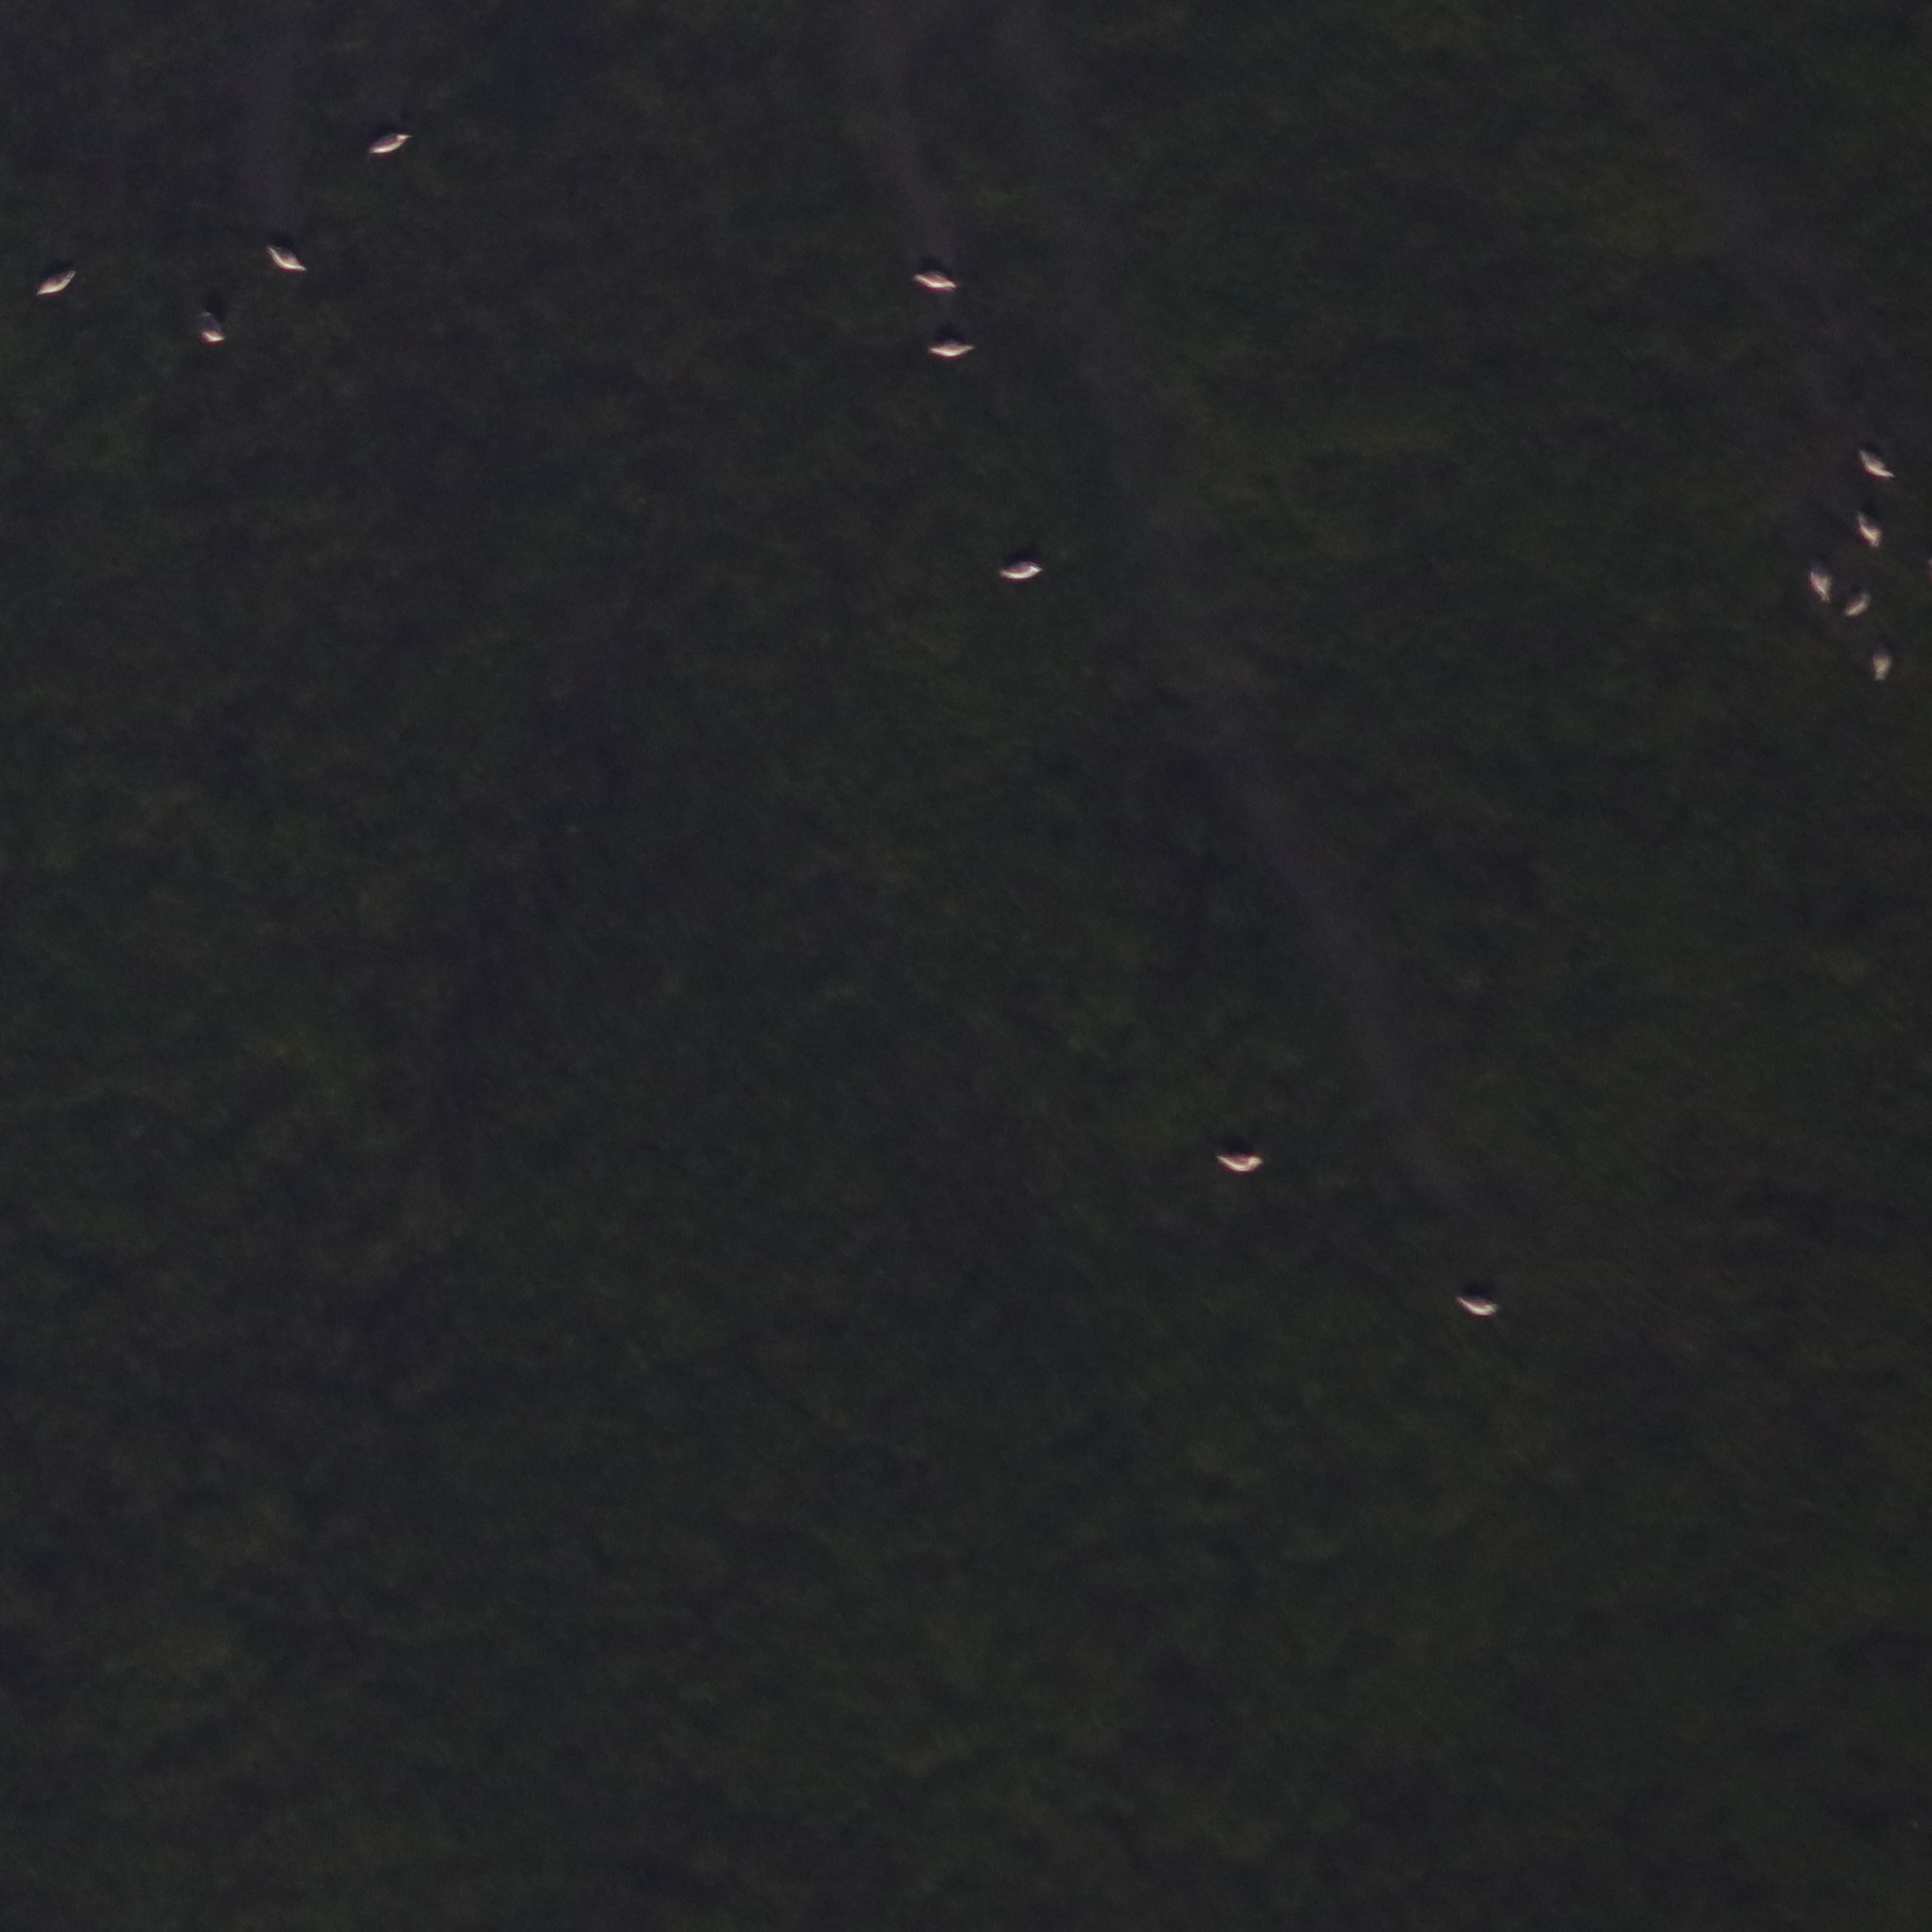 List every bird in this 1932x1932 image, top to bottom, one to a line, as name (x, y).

other bird (389, 140)
other bird (292, 262)
other bird (52, 275)
other bird (935, 282)
other bird (218, 335)
other bird (950, 350)
other bird (1876, 468)
other bird (1870, 525)
other bird (1025, 574)
other bird (1818, 575)
other bird (1862, 601)
other bird (1883, 661)
other bird (1245, 1161)
other bird (1485, 1305)